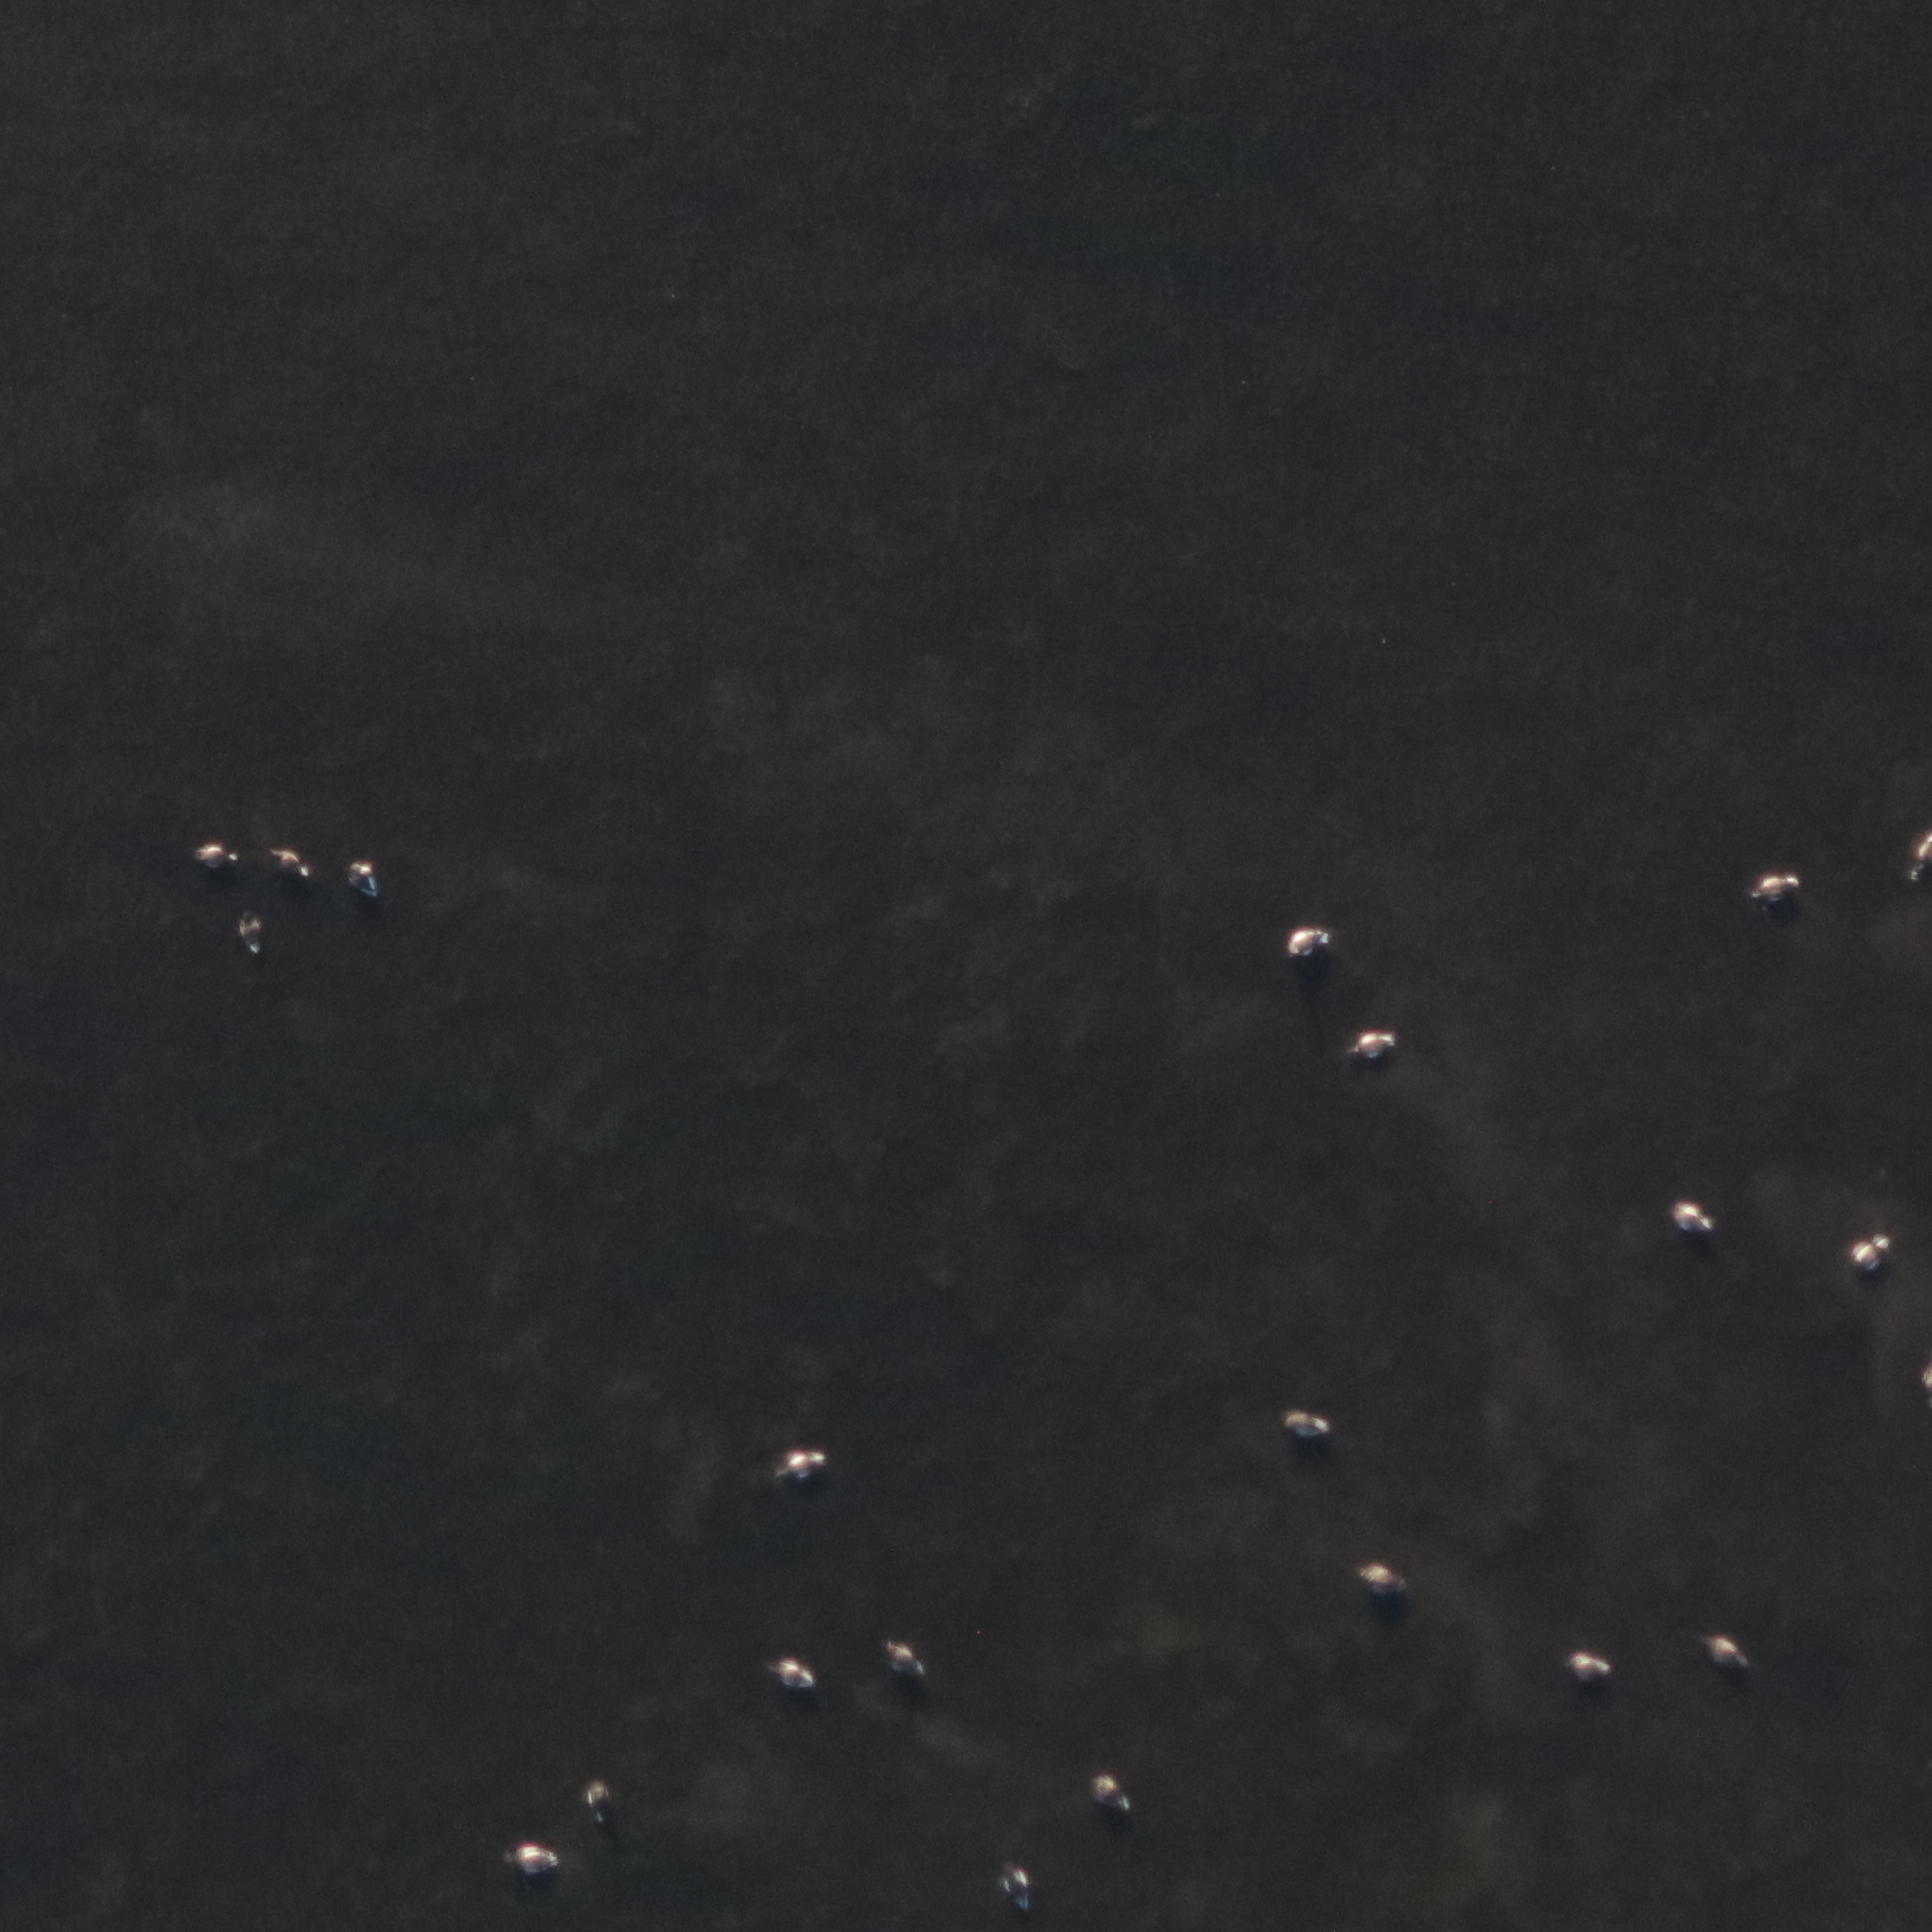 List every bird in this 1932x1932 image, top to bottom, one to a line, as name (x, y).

brant (1928, 854)
brant (214, 856)
brant (287, 861)
brant (360, 877)
brant (1774, 888)
brant (250, 932)
brant (1307, 943)
brant (1372, 1047)
brant (1691, 1217)
brant (1869, 1256)
brant (1305, 1423)
brant (802, 1467)
brant (1372, 1575)
brant (1723, 1654)
brant (901, 1659)
brant (1588, 1665)
brant (788, 1675)
brant (1108, 1794)
brant (598, 1802)
brant (534, 1861)
brant (1016, 1886)